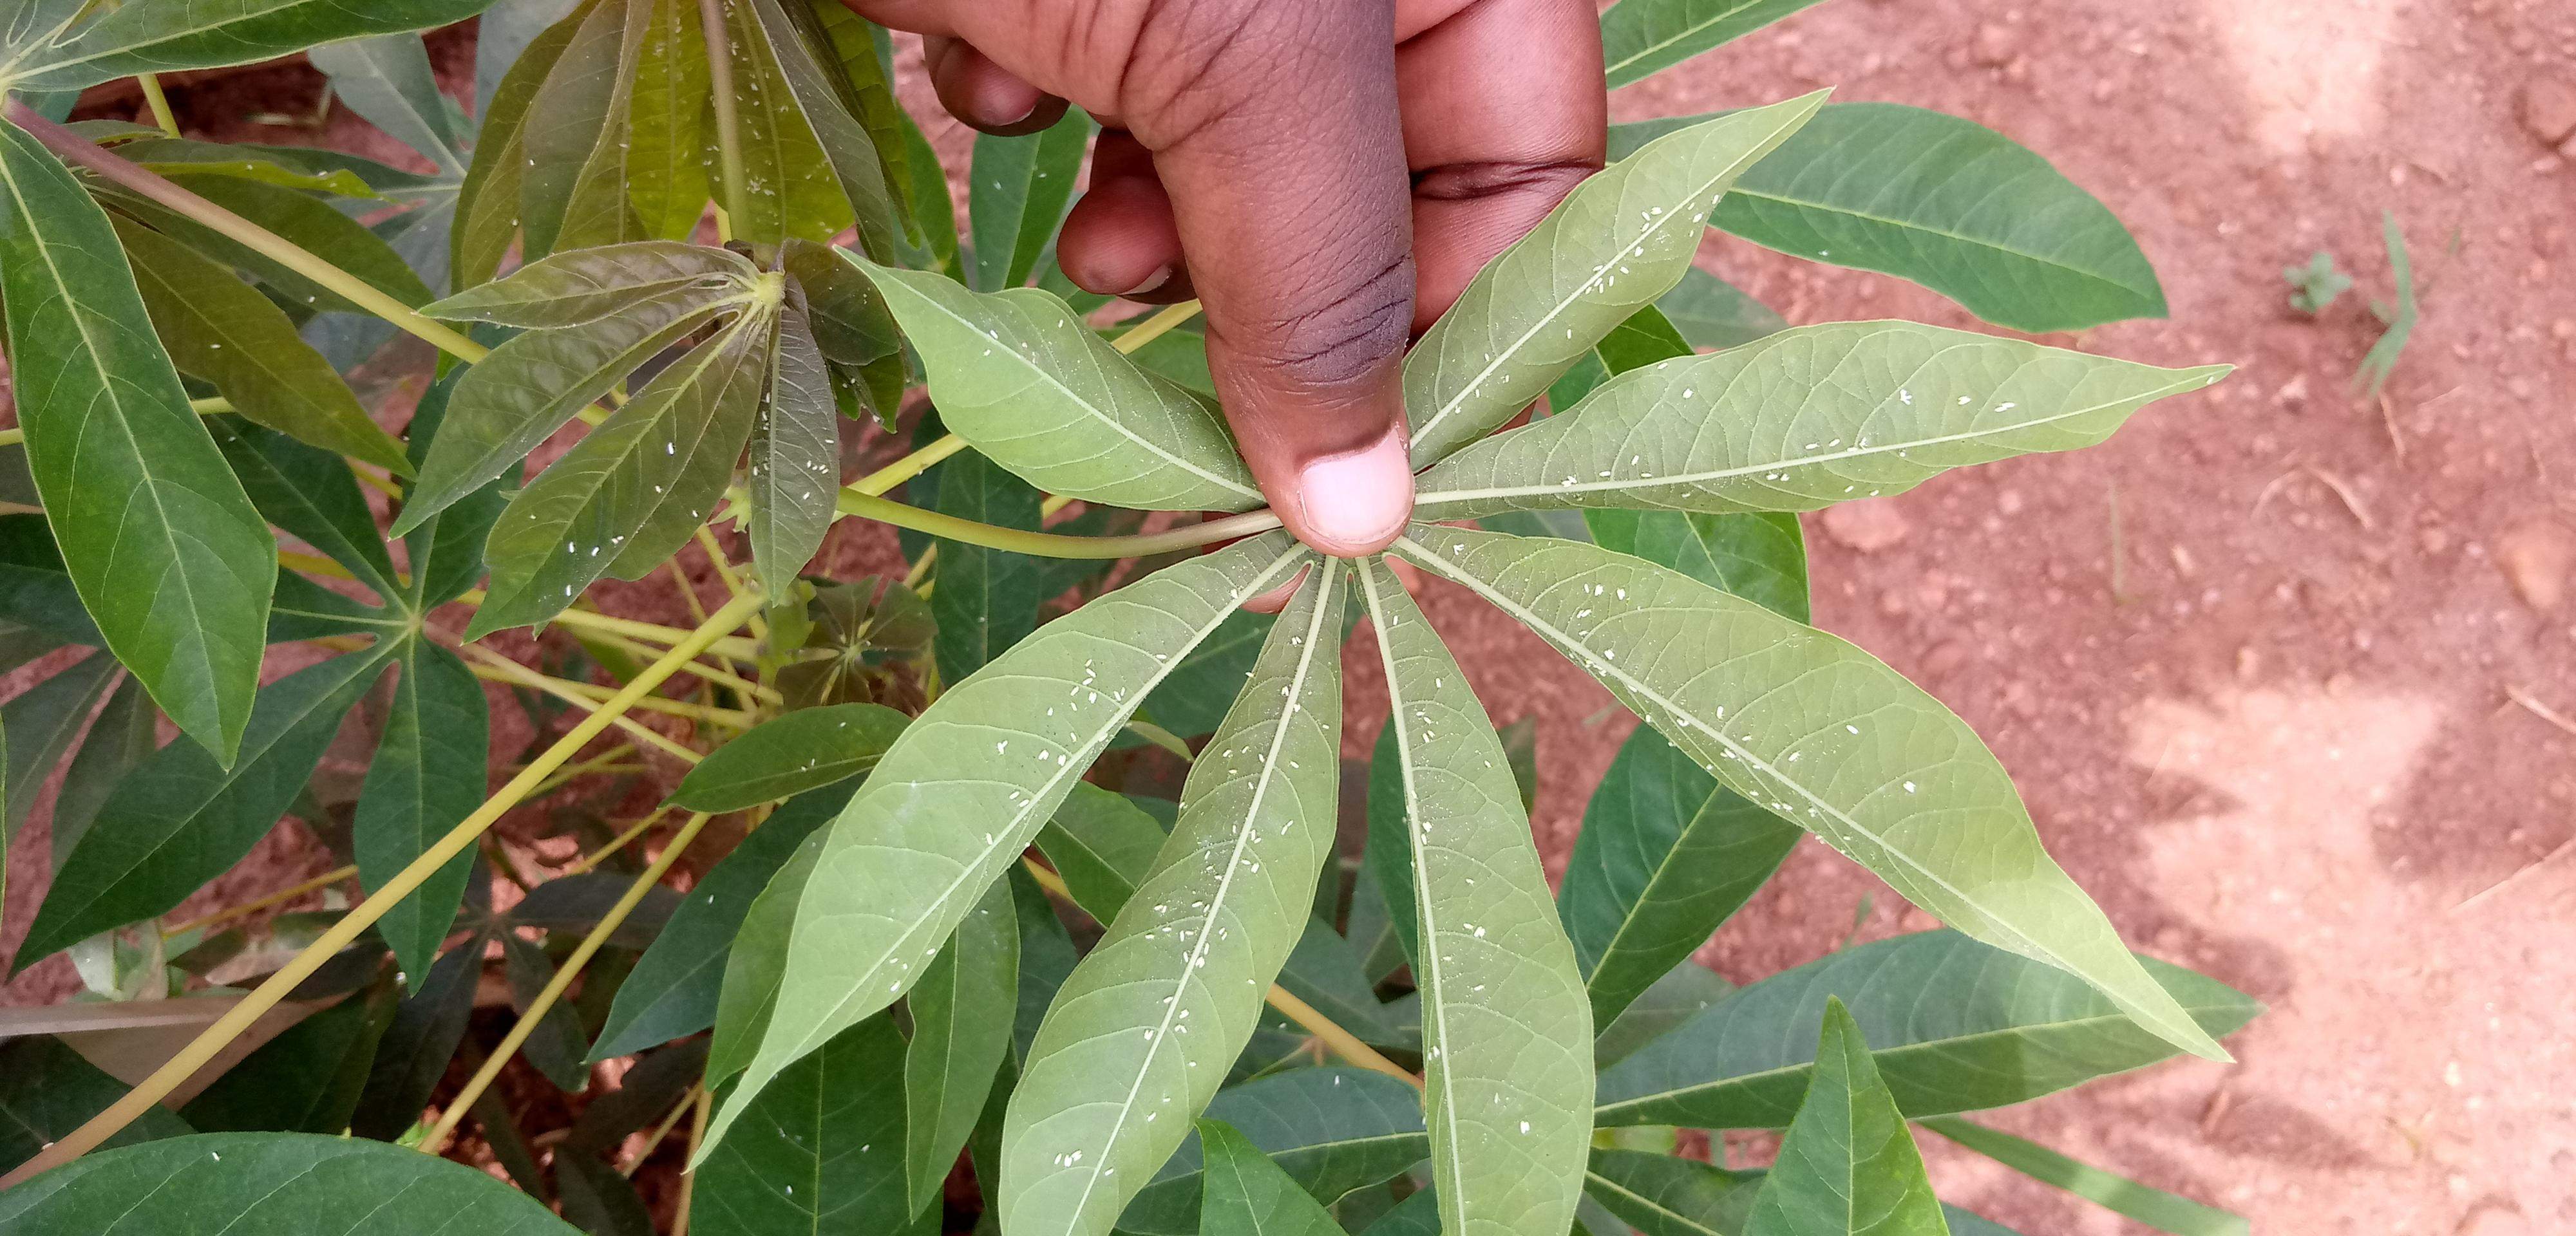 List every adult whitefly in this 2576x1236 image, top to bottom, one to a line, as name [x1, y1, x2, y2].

whitefly [1710, 192, 1721, 205]
whitefly [1687, 200, 1696, 211]
whitefly [1649, 206, 1661, 211]
whitefly [1651, 209, 1662, 216]
whitefly [1641, 210, 1652, 222]
whitefly [1692, 211, 1704, 224]
whitefly [1641, 221, 1651, 233]
whitefly [1687, 229, 1696, 239]
whitefly [1634, 245, 1642, 254]
whitefly [1635, 247, 1645, 257]
whitefly [1591, 263, 1604, 273]
whitefly [1618, 264, 1631, 276]
whitefly [1607, 274, 1615, 288]
whitefly [1593, 276, 1604, 288]
whitefly [1598, 283, 1605, 295]
whitefly [1584, 285, 1593, 296]
whitefly [1565, 328, 1574, 341]
whitefly [1482, 351, 1492, 362]
whitefly [1656, 361, 1669, 370]
whitefly [1503, 372, 1511, 384]
whitefly [1474, 387, 1482, 399]
whitefly [1897, 387, 1915, 406]
whitefly [1683, 388, 1690, 398]
whitefly [764, 389, 774, 405]
whitefly [1686, 389, 1693, 399]
whitefly [1956, 395, 1968, 400]
whitefly [1957, 398, 1971, 406]
whitefly [2001, 401, 2016, 408]
whitefly [1454, 404, 1464, 415]
whitefly [1994, 406, 2008, 413]
whitefly [761, 409, 771, 421]
whitefly [1859, 436, 1870, 451]
whitefly [823, 436, 837, 445]
whitefly [1827, 436, 1842, 448]
whitefly [666, 440, 677, 457]
whitefly [1803, 441, 1819, 451]
whitefly [1845, 445, 1859, 453]
whitefly [1629, 453, 1642, 467]
whitefly [806, 458, 813, 469]
whitefly [752, 463, 760, 477]
whitefly [819, 463, 827, 471]
whitefly [821, 467, 830, 476]
whitefly [1596, 469, 1613, 478]
whitefly [1639, 471, 1654, 478]
whitefly [1765, 473, 1779, 481]
whitefly [1779, 473, 1792, 482]
whitefly [1566, 474, 1578, 483]
whitefly [1560, 479, 1573, 483]
whitefly [653, 483, 665, 496]
whitefly [1563, 483, 1572, 488]
whitefly [1842, 483, 1855, 494]
whitefly [1868, 488, 1880, 497]
whitefly [801, 489, 812, 501]
whitefly [1679, 490, 1692, 500]
whitefly [690, 507, 699, 519]
whitefly [568, 538, 576, 556]
whitefly [1450, 541, 1466, 558]
whitefly [589, 545, 600, 558]
whitefly [565, 582, 573, 598]
whitefly [1583, 582, 1591, 595]
whitefly [1593, 583, 1600, 596]
whitefly [1599, 584, 1604, 596]
whitefly [1228, 585, 1240, 602]
whitefly [1616, 587, 1624, 601]
whitefly [1621, 588, 1627, 597]
whitefly [1582, 608, 1593, 617]
whitefly [1577, 608, 1584, 619]
whitefly [1390, 613, 1401, 627]
whitefly [1577, 628, 1589, 637]
whitefly [1296, 635, 1303, 644]
whitefly [1290, 636, 1298, 645]
whitefly [1607, 648, 1616, 657]
whitefly [1603, 650, 1613, 661]
whitefly [1153, 650, 1170, 662]
whitefly [1084, 657, 1093, 668]
whitefly [1085, 667, 1099, 678]
whitefly [1244, 670, 1256, 679]
whitefly [1434, 676, 1445, 691]
whitefly [1081, 677, 1094, 686]
whitefly [1069, 684, 1081, 697]
whitefly [1627, 684, 1638, 693]
whitefly [1120, 684, 1126, 697]
whitefly [1284, 685, 1291, 697]
whitefly [1280, 686, 1285, 697]
whitefly [1112, 689, 1122, 702]
whitefly [1069, 700, 1079, 712]
whitefly [1293, 701, 1303, 713]
whitefly [1714, 704, 1725, 720]
whitefly [1414, 710, 1427, 716]
whitefly [1643, 711, 1654, 724]
whitefly [1423, 715, 1433, 725]
whitefly [1674, 716, 1683, 727]
whitefly [1683, 719, 1689, 728]
whitefly [1844, 722, 1860, 736]
whitefly [1321, 723, 1331, 731]
whitefly [1426, 728, 1437, 738]
whitefly [1070, 731, 1078, 743]
whitefly [1421, 731, 1432, 744]
whitefly [1098, 733, 1110, 743]
whitefly [1739, 733, 1754, 743]
whitefly [1002, 738, 1009, 747]
whitefly [997, 740, 1005, 755]
whitefly [1241, 744, 1250, 754]
whitefly [1221, 747, 1234, 758]
whitefly [1724, 748, 1737, 760]
whitefly [1037, 749, 1046, 760]
whitefly [1786, 749, 1803, 763]
whitefly [1044, 751, 1049, 760]
whitefly [1060, 752, 1067, 767]
whitefly [1257, 752, 1266, 763]
whitefly [1057, 753, 1063, 765]
whitefly [1482, 758, 1493, 769]
whitefly [1289, 759, 1300, 769]
whitefly [1704, 762, 1715, 771]
whitefly [1751, 763, 1763, 771]
whitefly [1227, 767, 1238, 775]
whitefly [1246, 780, 1256, 791]
whitefly [1905, 780, 1916, 787]
whitefly [1902, 782, 1915, 793]
whitefly [1007, 789, 1021, 801]
whitefly [1410, 789, 1419, 800]
whitefly [1747, 789, 1760, 798]
whitefly [1018, 798, 1030, 808]
whitefly [1770, 801, 1781, 812]
whitefly [1782, 801, 1793, 812]
whitefly [1806, 805, 1817, 813]
whitefly [1286, 818, 1295, 827]
whitefly [1426, 821, 1433, 829]
whitefly [1421, 821, 1430, 832]
whitefly [1231, 823, 1237, 836]
whitefly [1280, 825, 1287, 836]
whitefly [1250, 827, 1256, 841]
whitefly [984, 830, 996, 847]
whitefly [1420, 832, 1428, 845]
whitefly [1813, 834, 1824, 841]
whitefly [1842, 834, 1852, 842]
whitefly [1254, 835, 1263, 845]
whitefly [1202, 848, 1213, 861]
whitefly [1240, 857, 1251, 866]
whitefly [1251, 862, 1256, 872]
whitefly [1254, 862, 1260, 874]
whitefly [1204, 864, 1216, 872]
whitefly [1212, 873, 1223, 882]
whitefly [1463, 877, 1476, 886]
whitefly [1190, 899, 1205, 908]
whitefly [1203, 902, 1211, 913]
whitefly [1153, 903, 1164, 912]
whitefly [1162, 903, 1168, 914]
whitefly [1462, 921, 1474, 930]
whitefly [1218, 925, 1226, 935]
whitefly [1473, 925, 1482, 937]
whitefly [1160, 926, 1173, 933]
whitefly [1479, 927, 1486, 937]
whitefly [1179, 928, 1184, 944]
whitefly [1184, 929, 1195, 935]
whitefly [1221, 930, 1228, 941]
whitefly [1142, 932, 1155, 940]
whitefly [1203, 941, 1211, 955]
whitefly [925, 945, 936, 956]
whitefly [1182, 949, 1189, 964]
whitefly [1441, 955, 1454, 962]
whitefly [889, 955, 900, 965]
whitefly [1195, 956, 1204, 966]
whitefly [1199, 959, 1206, 969]
whitefly [901, 961, 909, 971]
whitefly [1246, 977, 1257, 986]
whitefly [889, 979, 902, 993]
whitefly [1471, 982, 1487, 993]
whitefly [1163, 995, 1174, 1005]
whitefly [1180, 1008, 1189, 1014]
whitefly [1179, 1010, 1190, 1020]
whitefly [1174, 1023, 1181, 1033]
whitefly [1180, 1024, 1188, 1035]
whitefly [1142, 1028, 1150, 1040]
whitefly [1147, 1028, 1155, 1041]
whitefly [1432, 1044, 1443, 1058]
whitefly [1188, 1060, 1198, 1069]
whitefly [1160, 1096, 1173, 1103]
whitefly [1145, 1109, 1158, 1123]
whitefly [1520, 1119, 1525, 1136]
whitefly [1525, 1120, 1530, 1132]
whitefly [1071, 1148, 1083, 1158]
whitefly [1053, 1151, 1063, 1165]
whitefly [1074, 1152, 1083, 1161]
whitefly [1064, 1153, 1070, 1167]
whitefly [1068, 1156, 1072, 1167]
whitefly [1103, 1166, 1115, 1177]